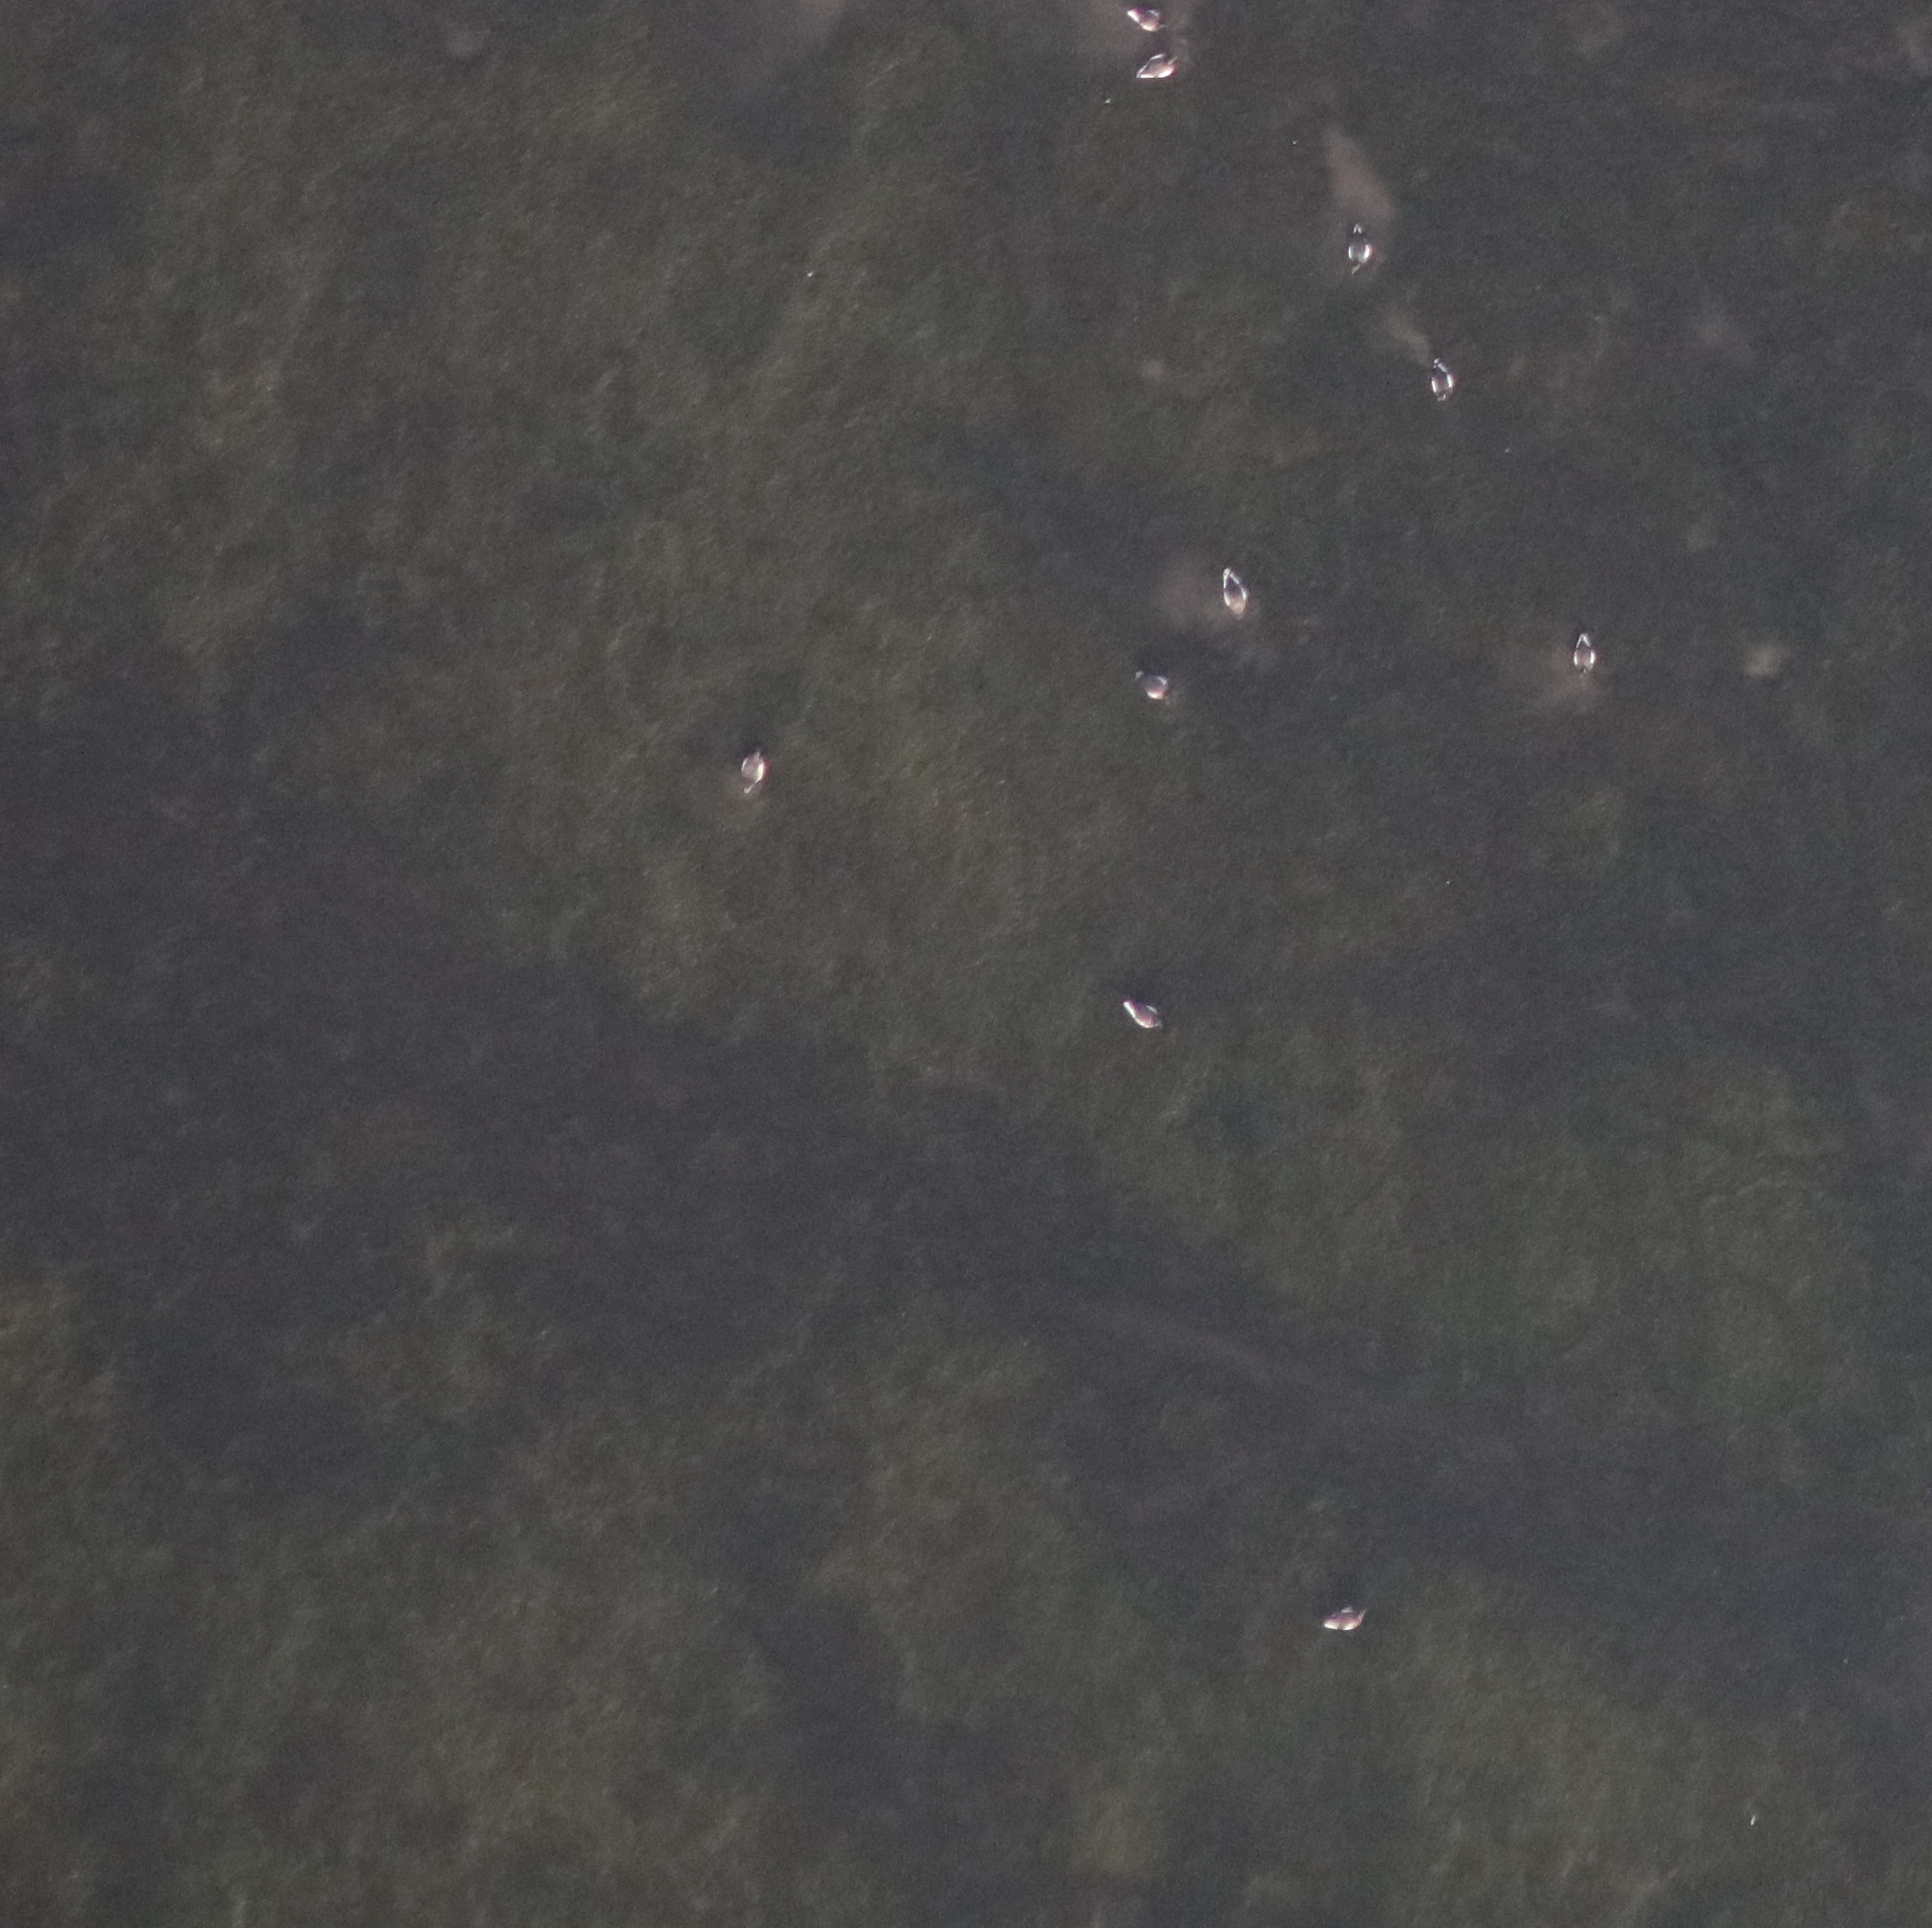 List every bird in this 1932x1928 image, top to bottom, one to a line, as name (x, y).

brant (1146, 19)
brant (1156, 67)
brant (1358, 250)
brant (1442, 380)
brant (1235, 596)
brant (1584, 656)
brant (1155, 685)
brant (751, 771)
brant (1145, 1014)
brant (1345, 1619)